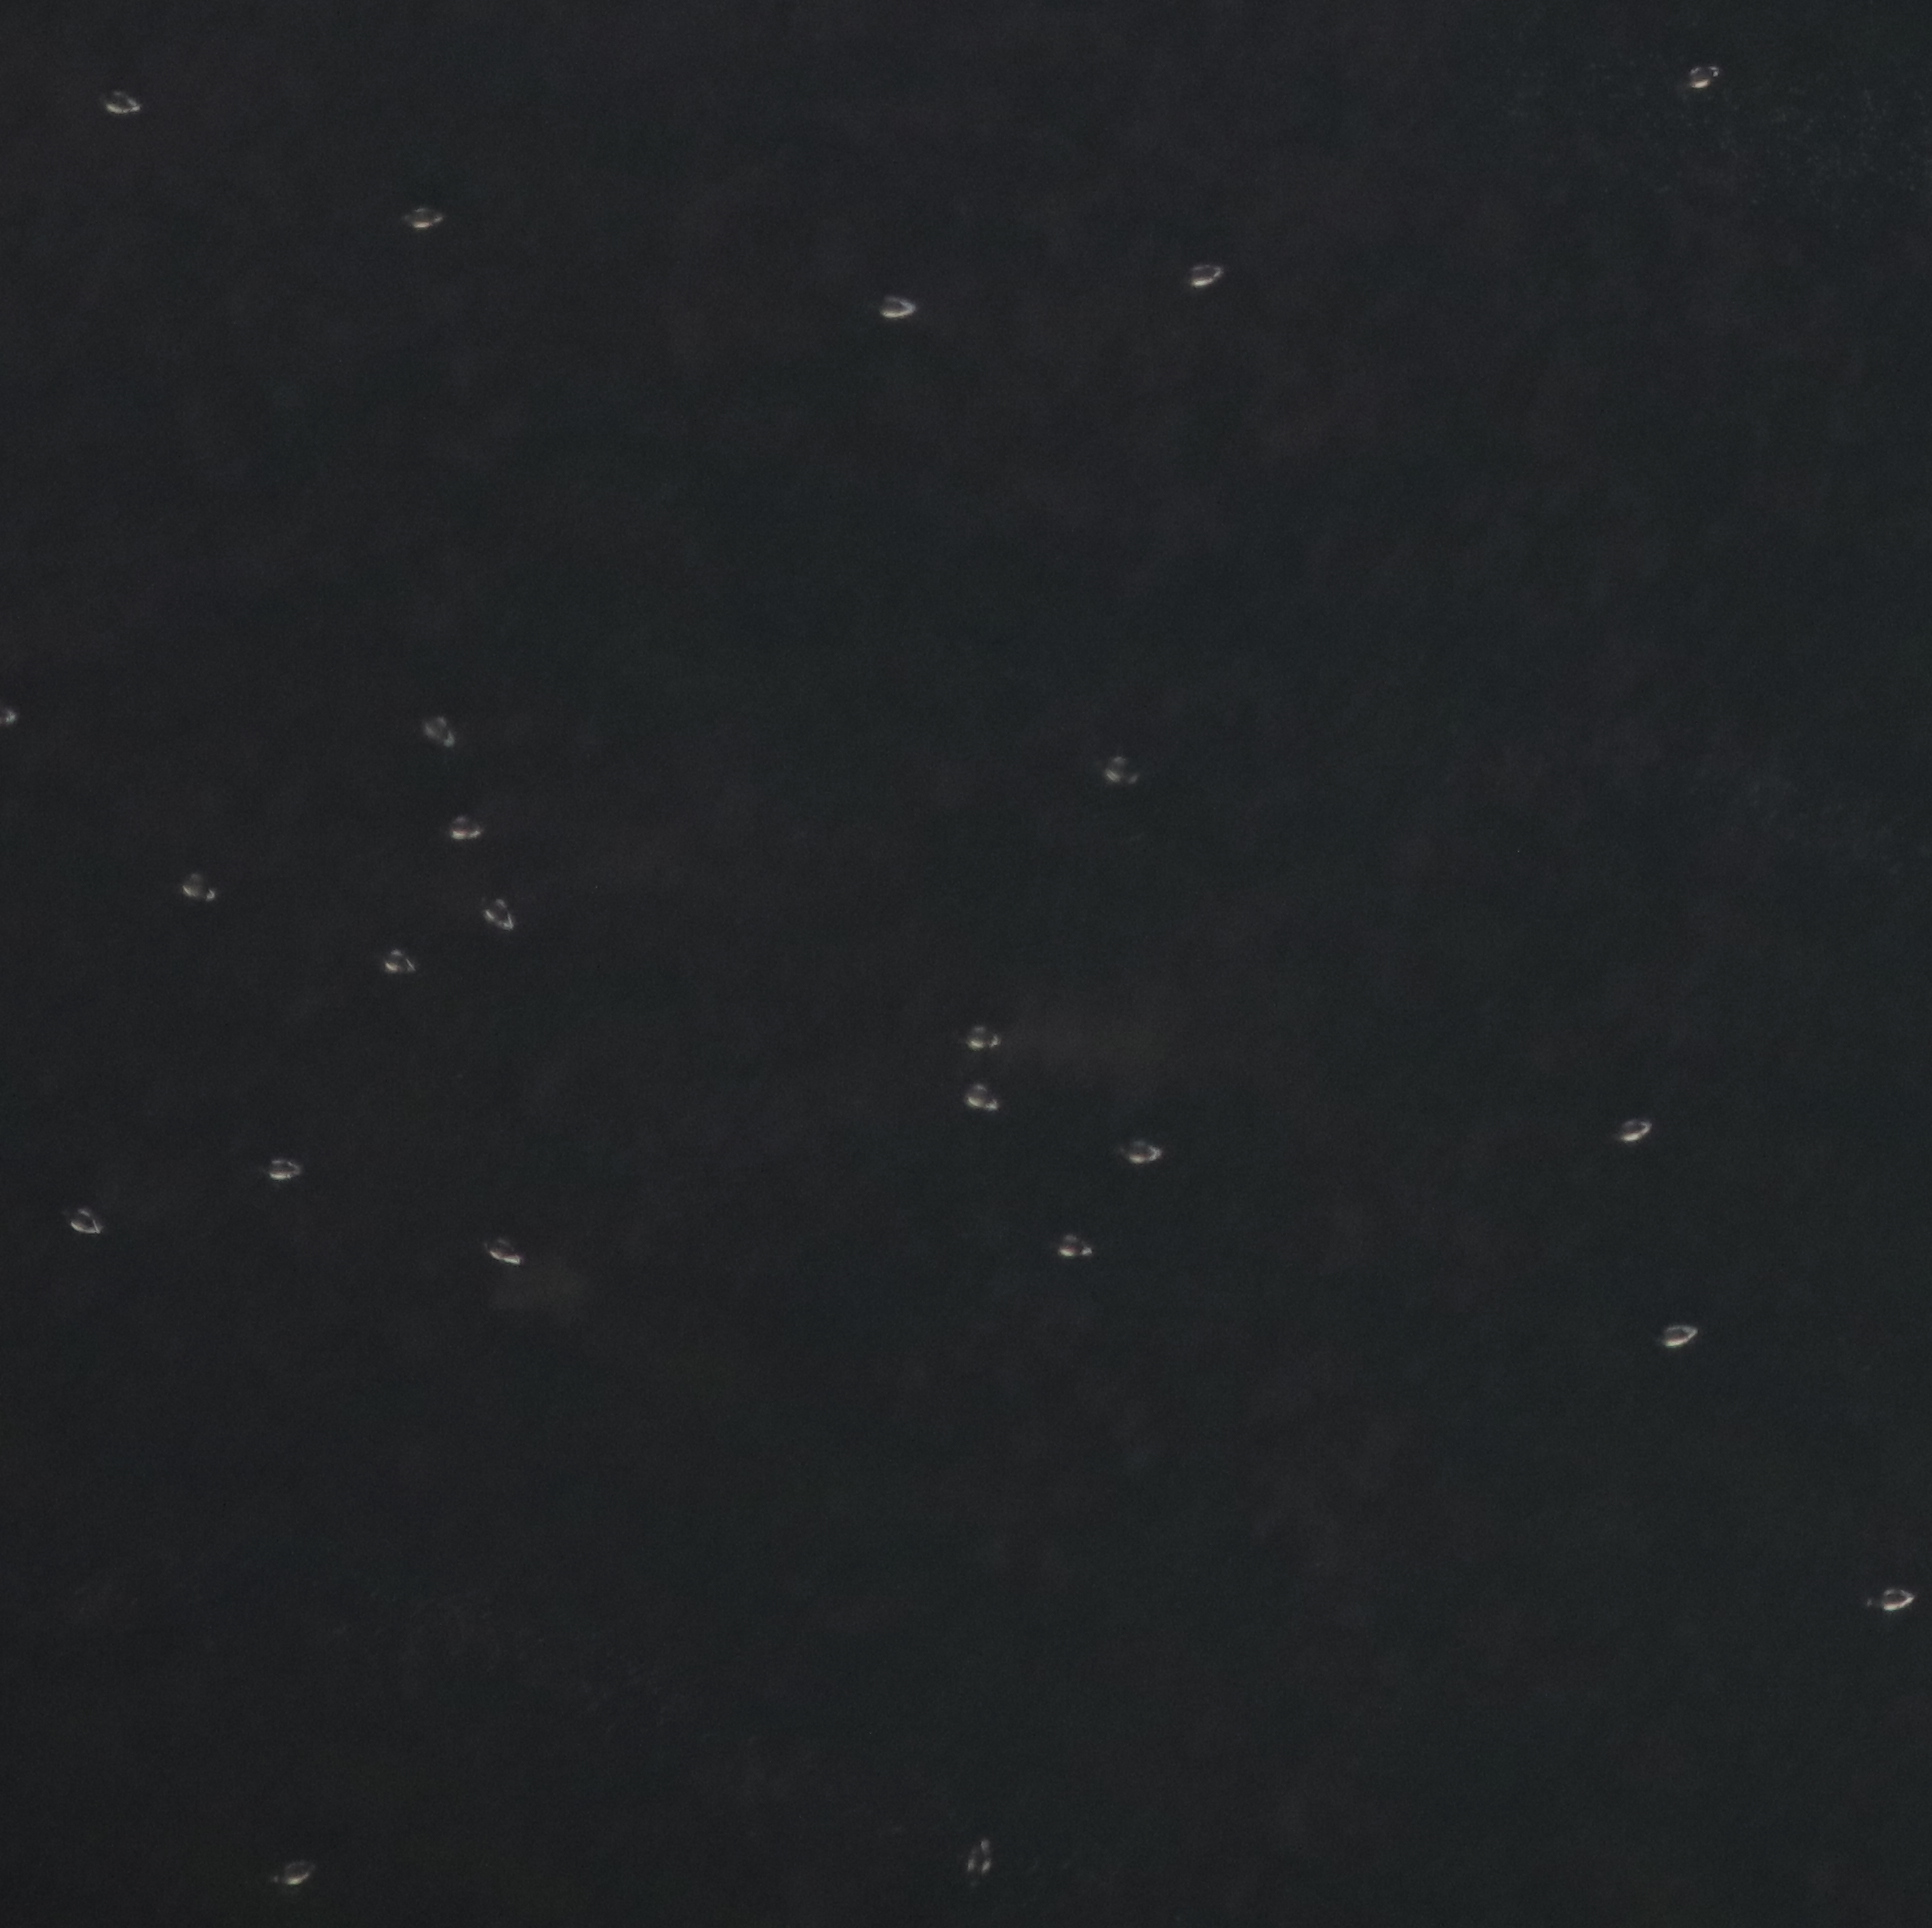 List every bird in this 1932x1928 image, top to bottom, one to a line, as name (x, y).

brant (1700, 76)
brant (117, 101)
brant (424, 216)
brant (1203, 276)
brant (897, 308)
brant (435, 731)
brant (1120, 768)
brant (457, 826)
brant (197, 887)
brant (498, 911)
brant (403, 961)
brant (981, 1036)
brant (980, 1095)
brant (1633, 1133)
brant (1139, 1150)
brant (280, 1170)
brant (82, 1220)
brant (1071, 1245)
brant (501, 1248)
brant (1673, 1335)
brant (1891, 1598)
brant (977, 1859)
brant (296, 1872)